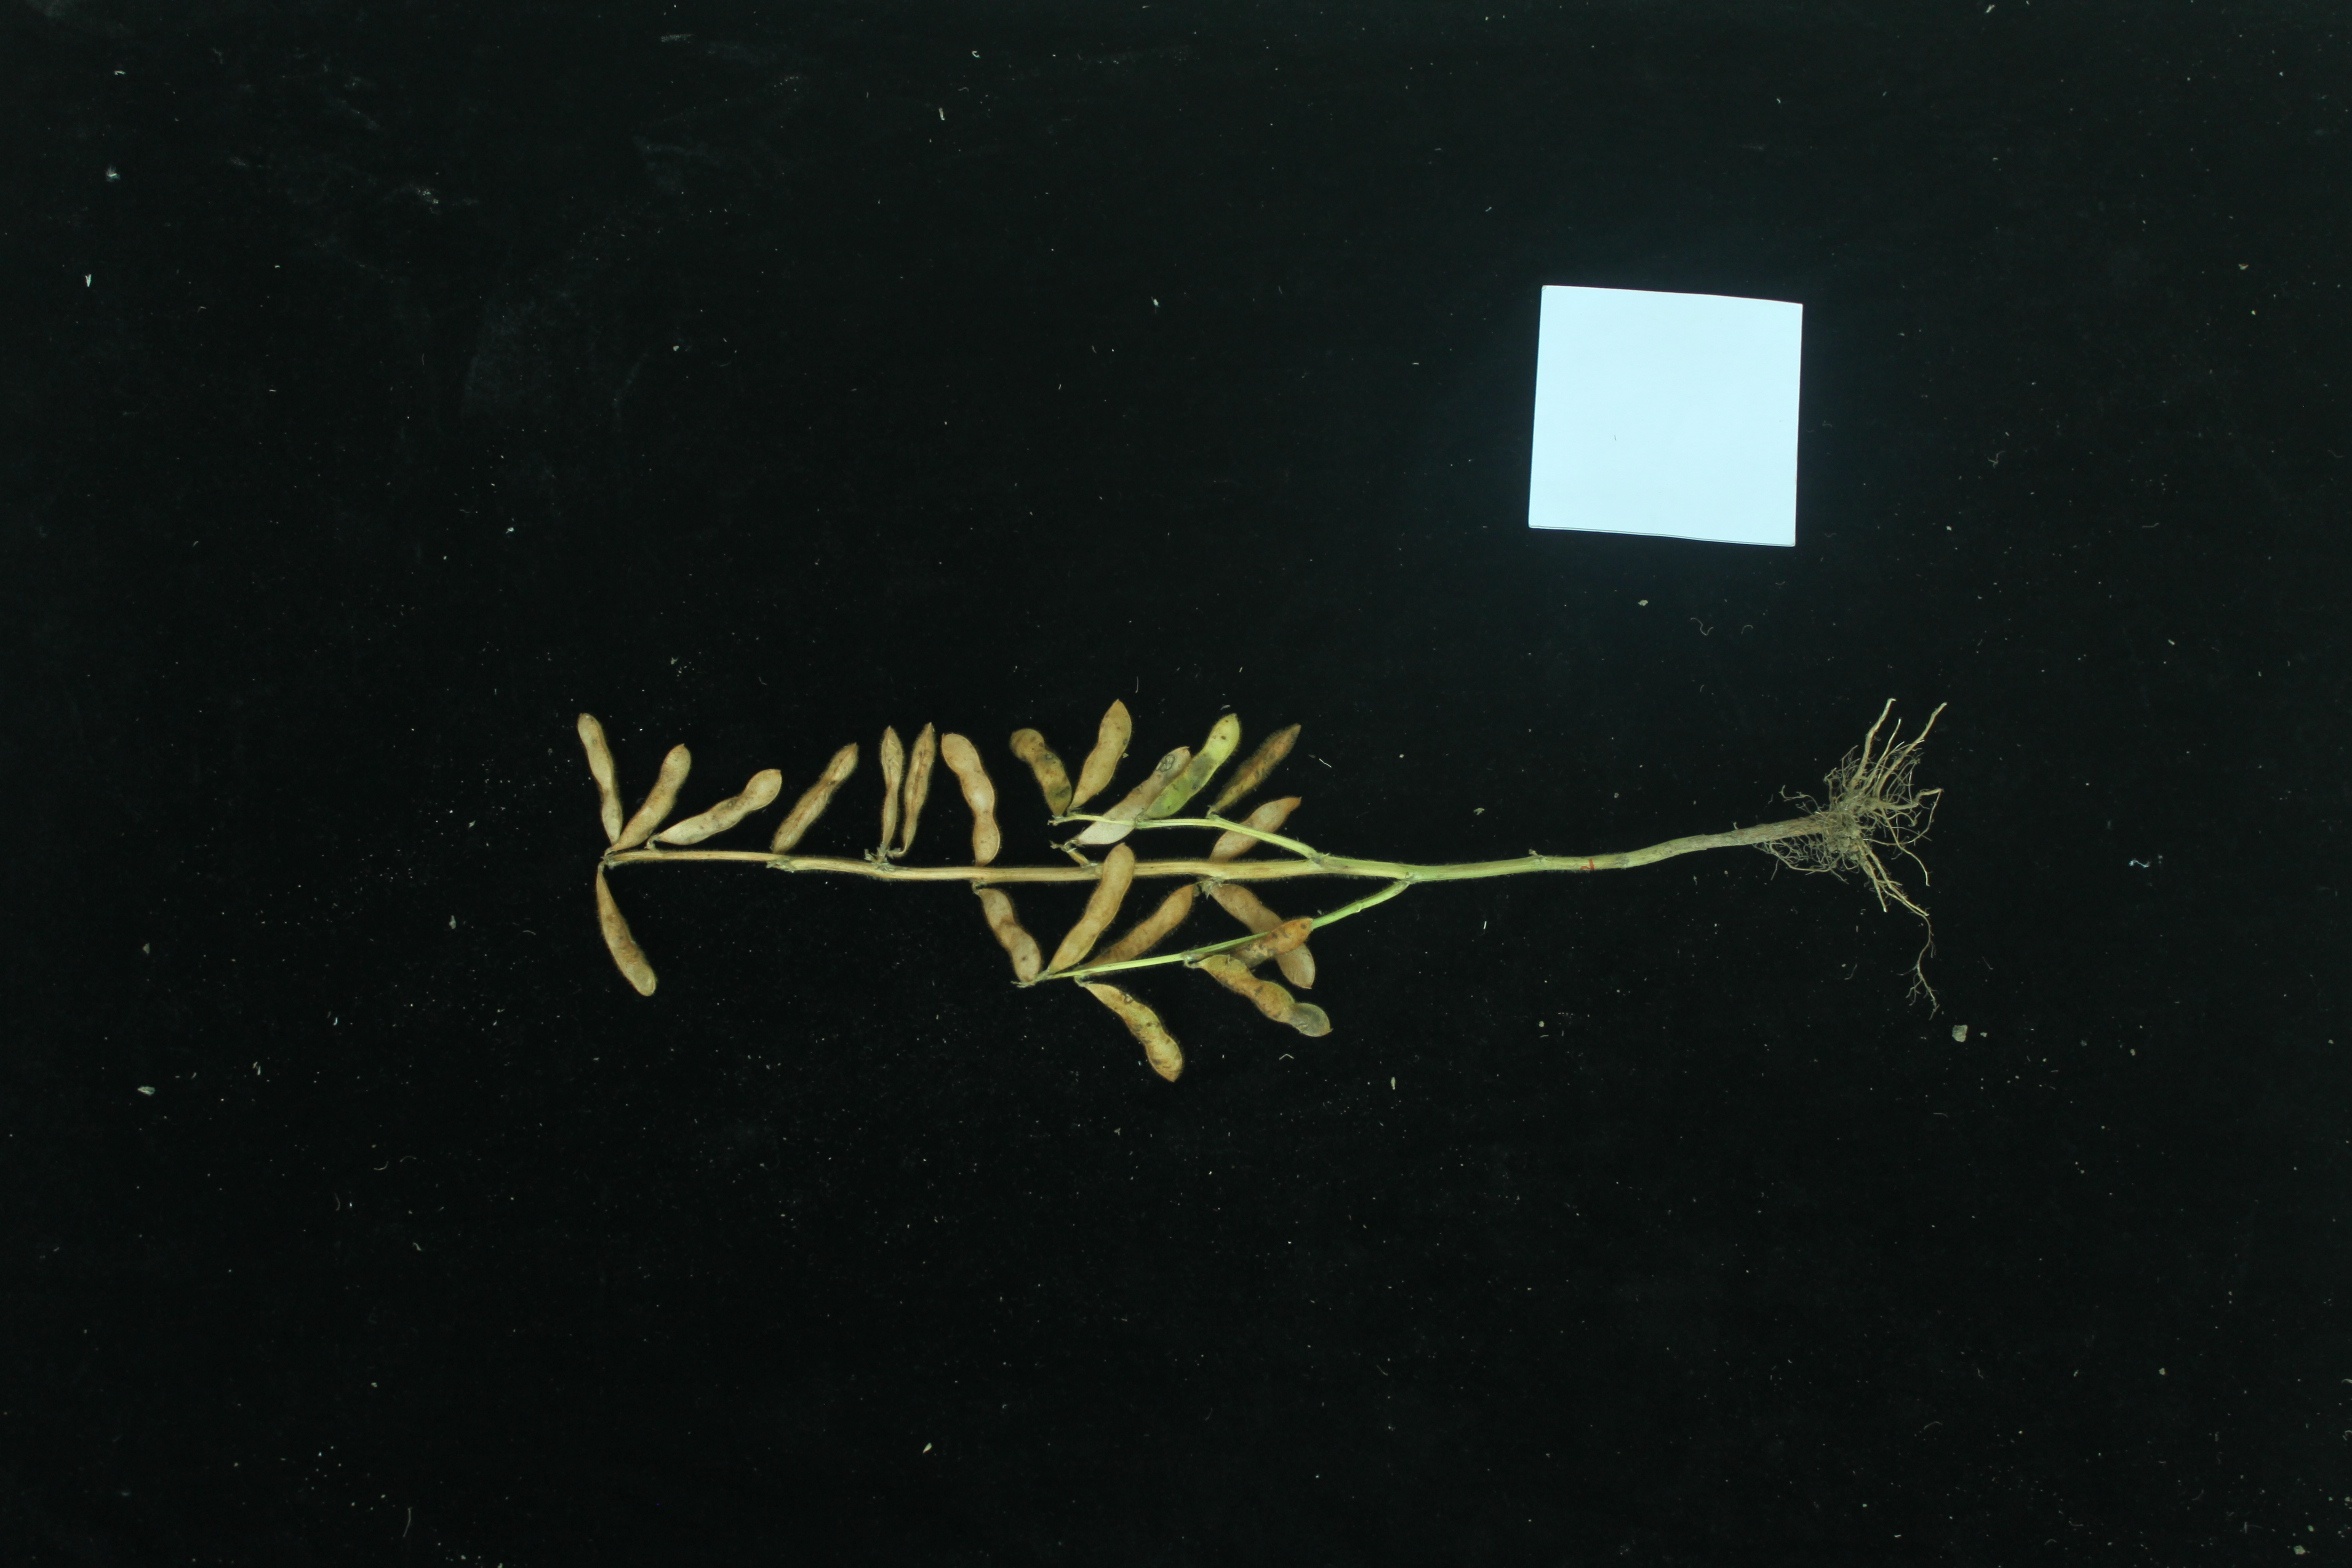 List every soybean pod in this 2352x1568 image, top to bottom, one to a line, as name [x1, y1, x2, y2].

soybean pod [1070, 703, 1130, 811]
soybean pod [577, 714, 623, 845]
soybean pod [1140, 716, 1238, 818]
soybean pod [903, 723, 934, 848]
soybean pod [881, 726, 904, 854]
soybean pod [1212, 726, 1300, 812]
soybean pod [1010, 732, 1071, 818]
soybean pod [941, 735, 1000, 865]
soybean pod [605, 746, 689, 852]
soybean pod [773, 746, 859, 853]
soybean pod [1069, 749, 1191, 847]
soybean pod [650, 773, 780, 845]
soybean pod [1211, 799, 1300, 862]
soybean pod [1049, 845, 1137, 972]
soybean pod [597, 866, 656, 995]
soybean pod [1202, 885, 1314, 990]
soybean pod [1089, 887, 1195, 969]
soybean pod [972, 890, 1038, 983]
soybean pod [1192, 957, 1330, 1037]
soybean pod [1079, 984, 1182, 1082]